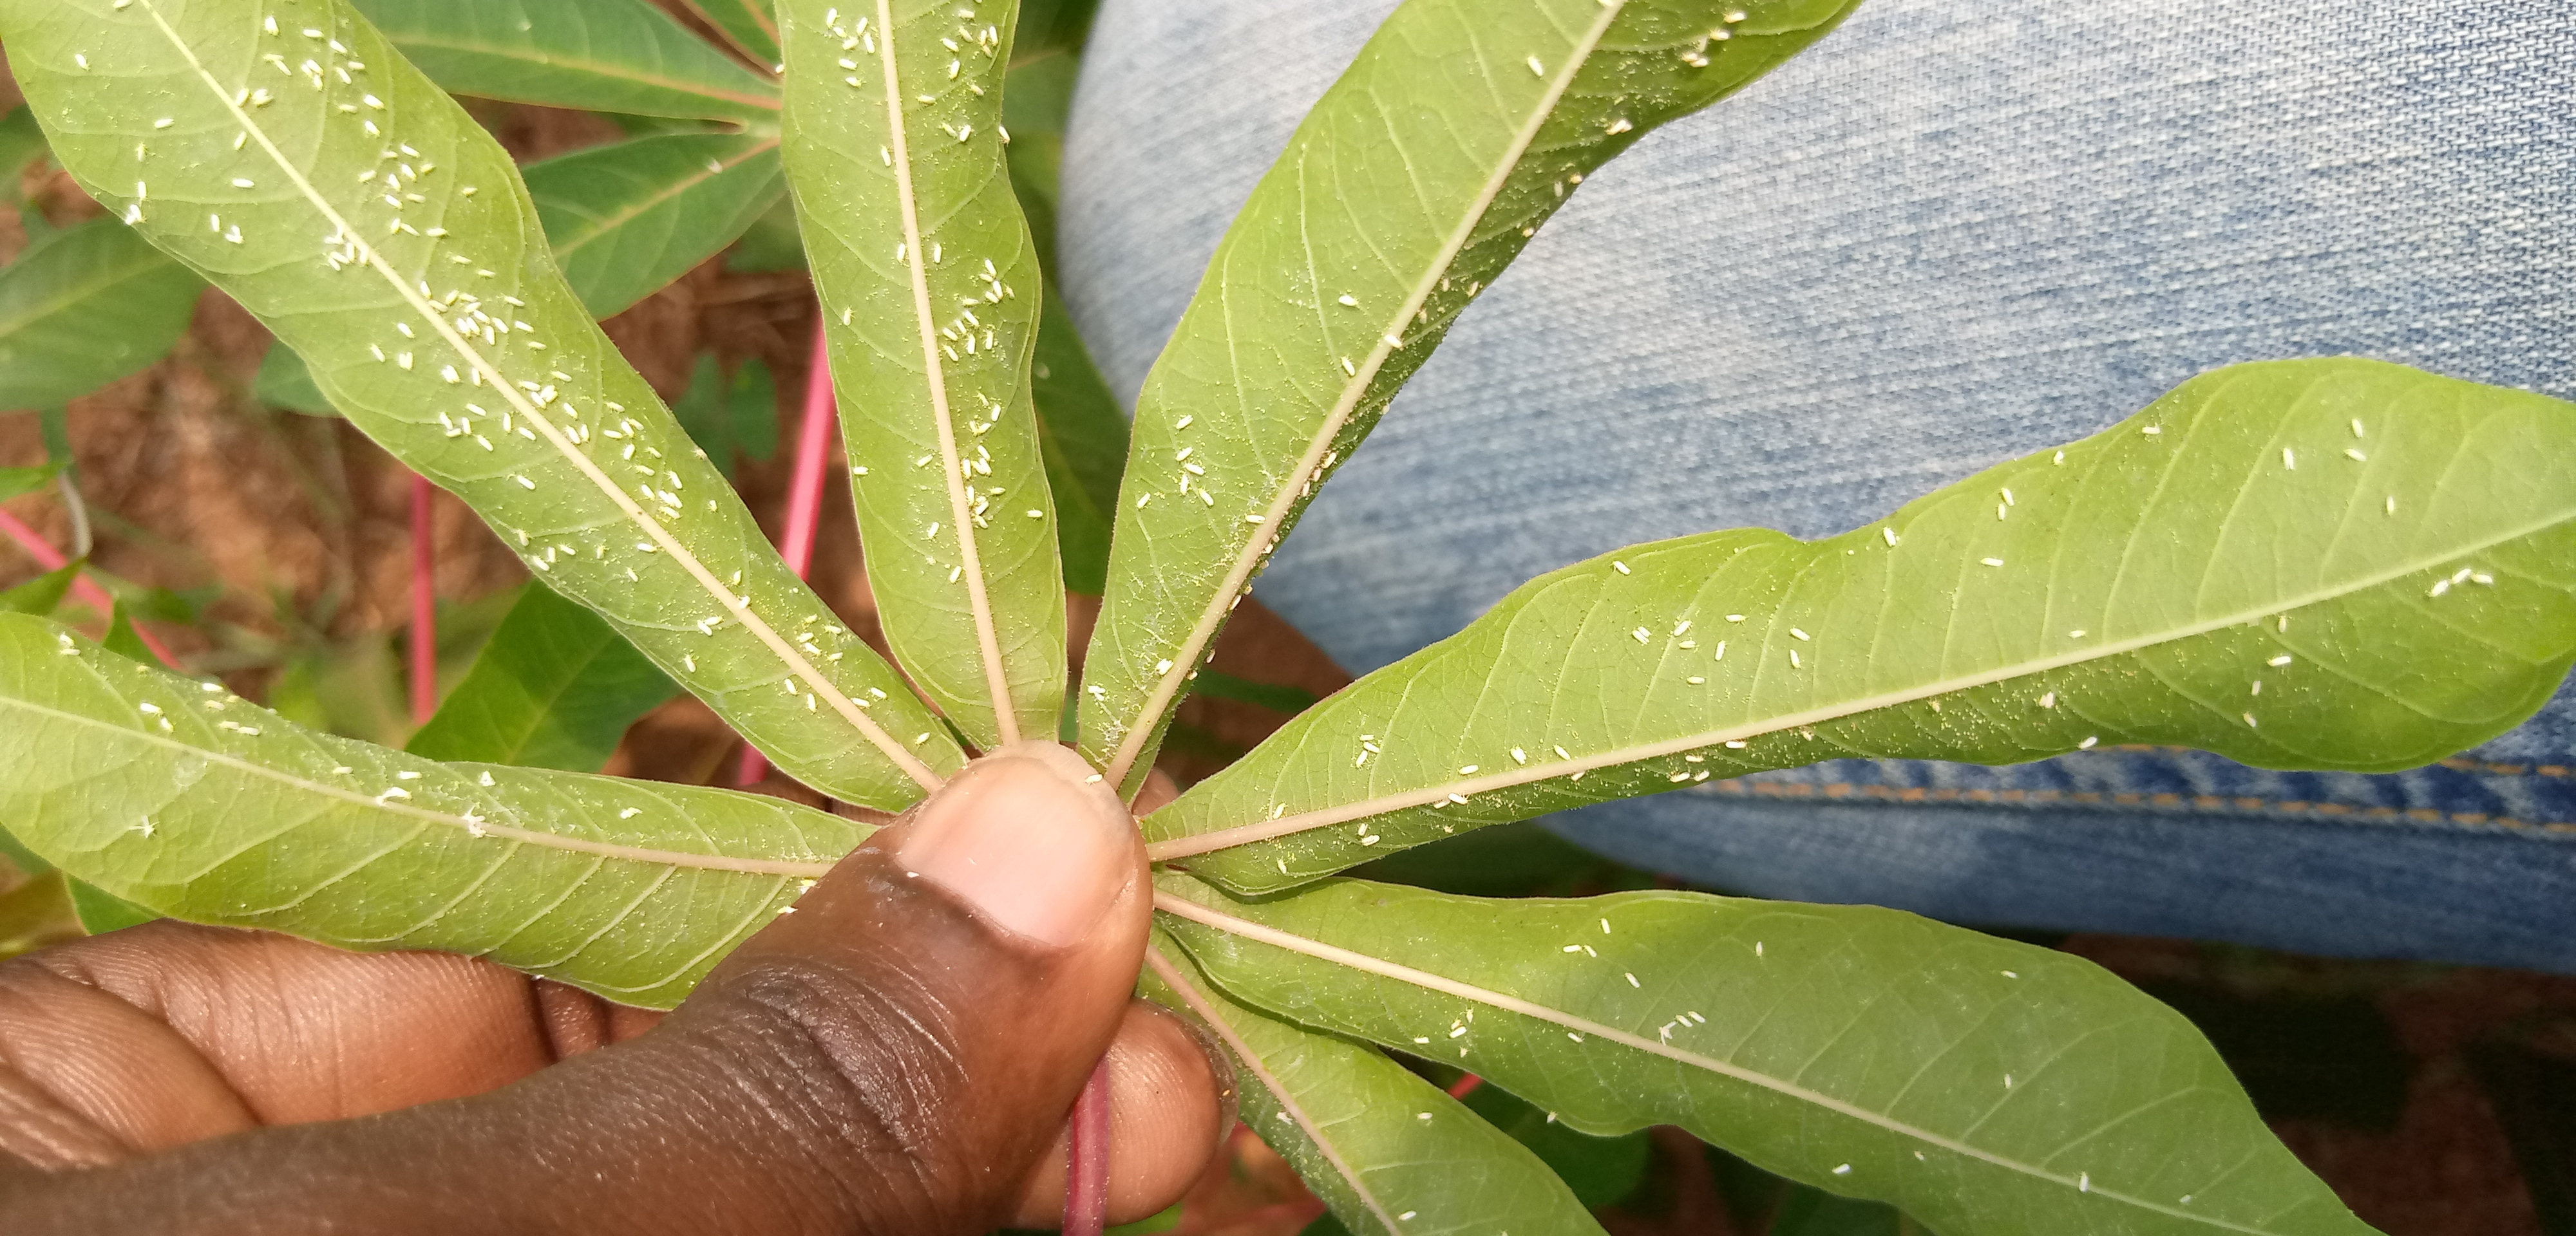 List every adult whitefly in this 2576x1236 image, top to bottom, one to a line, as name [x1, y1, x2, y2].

whitefly [953, 3, 982, 27]
whitefly [262, 7, 285, 37]
whitefly [1723, 7, 1746, 28]
whitefly [824, 10, 846, 34]
whitefly [849, 10, 870, 37]
whitefly [299, 13, 339, 44]
whitefly [987, 17, 1008, 43]
whitefly [954, 21, 978, 50]
whitefly [1705, 23, 1728, 48]
whitefly [834, 26, 860, 53]
whitefly [856, 28, 883, 56]
whitefly [972, 28, 995, 62]
whitefly [1694, 28, 1709, 59]
whitefly [932, 30, 961, 61]
whitefly [70, 36, 93, 79]
whitefly [330, 40, 352, 63]
whitefly [1677, 40, 1706, 69]
whitefly [259, 43, 290, 77]
whitefly [267, 43, 296, 73]
whitefly [290, 43, 327, 91]
whitefly [302, 47, 327, 86]
whitefly [1523, 48, 1547, 76]
whitefly [345, 50, 371, 74]
whitefly [837, 54, 858, 75]
whitefly [942, 59, 965, 80]
whitefly [332, 61, 358, 88]
whitefly [960, 74, 990, 102]
whitefly [838, 75, 863, 91]
whitefly [235, 80, 255, 109]
whitefly [252, 87, 276, 116]
whitefly [907, 89, 934, 109]
whitefly [362, 93, 392, 113]
whitefly [150, 109, 179, 139]
whitefly [355, 109, 384, 144]
whitefly [949, 109, 980, 150]
whitefly [1600, 110, 1638, 142]
whitefly [930, 115, 967, 149]
whitefly [990, 116, 1020, 143]
whitefly [225, 124, 252, 153]
whitefly [877, 131, 904, 167]
whitefly [129, 136, 153, 165]
whitefly [399, 136, 422, 162]
whitefly [376, 140, 406, 166]
whitefly [356, 156, 384, 194]
whitefly [417, 156, 444, 174]
whitefly [383, 162, 404, 198]
whitefly [1567, 163, 1587, 186]
whitefly [398, 164, 422, 187]
whitefly [227, 169, 266, 201]
whitefly [137, 170, 157, 203]
whitefly [1555, 174, 1568, 203]
whitefly [458, 179, 486, 203]
whitefly [402, 190, 428, 213]
whitefly [372, 192, 406, 220]
whitefly [119, 198, 150, 229]
whitefly [388, 209, 428, 242]
whitefly [196, 212, 227, 239]
whitefly [222, 214, 247, 248]
whitefly [425, 216, 460, 240]
whitefly [1511, 218, 1537, 248]
whitefly [343, 222, 371, 279]
whitefly [321, 223, 351, 250]
whitefly [893, 233, 913, 266]
whitefly [931, 236, 954, 268]
whitefly [319, 240, 348, 274]
whitefly [448, 245, 478, 270]
whitefly [973, 253, 1003, 286]
whitefly [468, 261, 506, 286]
whitefly [1465, 270, 1479, 302]
whitefly [992, 273, 1025, 302]
whitefly [1328, 277, 1363, 312]
whitefly [417, 279, 439, 301]
whitefly [976, 279, 1006, 306]
whitefly [439, 280, 471, 310]
whitefly [499, 286, 531, 312]
whitefly [956, 286, 982, 315]
whitefly [466, 289, 498, 319]
whitefly [838, 304, 864, 328]
whitefly [953, 308, 969, 333]
whitefly [963, 308, 986, 330]
whitefly [453, 310, 485, 335]
whitefly [495, 310, 516, 342]
whitefly [506, 312, 538, 337]
whitefly [386, 316, 433, 339]
whitefly [938, 319, 956, 348]
whitefly [477, 323, 505, 348]
whitefly [516, 329, 551, 352]
whitefly [986, 329, 1005, 356]
whitefly [1379, 329, 1404, 350]
whitefly [963, 332, 980, 358]
whitefly [938, 337, 969, 372]
whitefly [370, 341, 396, 371]
whitefly [395, 345, 417, 373]
whitefly [1336, 350, 1359, 375]
whitefly [435, 351, 461, 388]
whitefly [551, 358, 580, 382]
whitefly [520, 366, 547, 399]
whitefly [467, 369, 491, 389]
whitefly [528, 373, 562, 409]
whitefly [972, 384, 995, 412]
whitefly [603, 389, 632, 412]
whitefly [551, 393, 582, 422]
whitefly [985, 393, 1006, 425]
whitefly [426, 404, 474, 445]
whitefly [465, 404, 498, 426]
whitefly [494, 405, 524, 436]
whitefly [2340, 406, 2372, 440]
whitefly [1175, 412, 1198, 429]
whitefly [612, 413, 647, 445]
whitefly [511, 415, 542, 447]
whitefly [2135, 415, 2167, 440]
whitefly [558, 419, 595, 454]
whitefly [963, 420, 992, 440]
whitefly [463, 427, 489, 451]
whitefly [600, 427, 634, 448]
whitefly [969, 438, 990, 462]
whitefly [617, 440, 649, 465]
whitefly [644, 440, 671, 465]
whitefly [2277, 440, 2302, 478]
whitefly [1172, 441, 1200, 465]
whitefly [694, 444, 717, 462]
whitefly [963, 445, 993, 481]
whitefly [2342, 445, 2373, 468]
whitefly [1315, 446, 1344, 471]
whitefly [916, 448, 940, 472]
whitefly [2048, 449, 2072, 473]
whitefly [1182, 454, 1208, 480]
whitefly [634, 455, 663, 485]
whitefly [954, 456, 978, 485]
whitefly [842, 459, 873, 485]
whitefly [663, 462, 687, 492]
whitefly [1305, 462, 1329, 492]
whitefly [508, 465, 547, 495]
whitefly [1171, 473, 1195, 503]
whitefly [2000, 475, 2028, 505]
whitefly [1301, 478, 1315, 500]
whitefly [985, 479, 1009, 503]
whitefly [1195, 479, 1220, 512]
whitefly [641, 480, 665, 499]
whitefly [657, 481, 692, 512]
whitefly [959, 486, 978, 508]
whitefly [1131, 486, 1157, 514]
whitefly [703, 488, 728, 515]
whitefly [2382, 488, 2401, 514]
whitefly [1022, 492, 1045, 522]
whitefly [966, 495, 993, 531]
whitefly [1991, 496, 2018, 518]
whitefly [658, 500, 686, 525]
whitefly [1241, 505, 1265, 530]
whitefly [1873, 518, 1904, 557]
whitefly [917, 518, 943, 549]
whitefly [504, 521, 542, 550]
whitefly [554, 532, 582, 561]
whitefly [596, 532, 618, 568]
whitefly [535, 538, 562, 571]
whitefly [629, 538, 674, 564]
whitefly [520, 542, 545, 578]
whitefly [1974, 552, 2007, 574]
whitefly [1605, 554, 1651, 588]
whitefly [2443, 556, 2470, 590]
whitefly [717, 557, 755, 582]
whitefly [621, 559, 643, 582]
whitefly [947, 562, 966, 584]
whitefly [2470, 564, 2496, 589]
whitefly [2420, 569, 2448, 608]
whitefly [1244, 572, 1264, 599]
whitefly [735, 585, 762, 615]
whitefly [1224, 589, 1242, 617]
whitefly [697, 602, 731, 628]
whitefly [1720, 604, 1748, 630]
whitefly [799, 606, 824, 628]
whitefly [1671, 608, 1699, 634]
whitefly [2274, 611, 2296, 638]
whitefly [684, 612, 730, 647]
whitefly [822, 615, 850, 639]
whitefly [1623, 615, 1658, 647]
whitefly [2062, 618, 2089, 644]
whitefly [1629, 619, 1657, 648]
whitefly [791, 621, 819, 651]
whitefly [1785, 623, 1815, 645]
whitefly [1676, 626, 1698, 651]
whitefly [53, 628, 87, 666]
whitefly [677, 633, 711, 677]
whitefly [1709, 637, 1736, 665]
whitefly [1201, 641, 1218, 664]
whitefly [52, 642, 95, 669]
whitefly [820, 644, 850, 668]
whitefly [2260, 646, 2296, 675]
whitefly [1782, 648, 1810, 669]
whitefly [1150, 652, 1175, 677]
whitefly [1684, 669, 1713, 692]
whitefly [2244, 669, 2274, 704]
whitefly [1184, 671, 1199, 684]
whitefly [866, 673, 896, 700]
whitefly [773, 673, 806, 695]
whitefly [1085, 674, 1109, 705]
whitefly [198, 675, 229, 697]
whitefly [796, 687, 824, 715]
whitefly [2036, 687, 2063, 711]
whitefly [843, 692, 871, 711]
whitefly [196, 694, 232, 715]
whitefly [135, 697, 167, 718]
whitefly [2235, 702, 2266, 733]
whitefly [152, 711, 184, 736]
whitefly [203, 711, 238, 734]
whitefly [225, 715, 258, 737]
whitefly [911, 724, 933, 750]
whitefly [1707, 726, 1757, 758]
whitefly [1789, 727, 1821, 748]
whitefly [2068, 729, 2096, 753]
whitefly [1501, 736, 1534, 770]
whitefly [1549, 736, 1570, 758]
whitefly [1683, 748, 1710, 770]
whitefly [1455, 757, 1481, 778]
whitefly [328, 758, 355, 782]
whitefly [393, 762, 425, 787]
whitefly [1081, 762, 1105, 792]
whitefly [1669, 763, 1690, 794]
whitefly [1566, 764, 1593, 788]
whitefly [1686, 767, 1714, 790]
whitefly [469, 770, 493, 794]
whitefly [383, 784, 413, 808]
whitefly [1434, 785, 1463, 814]
whitefly [1446, 789, 1473, 809]
whitefly [617, 792, 641, 823]
whitefly [1267, 794, 1295, 821]
whitefly [1356, 818, 1374, 837]
whitefly [1357, 831, 1377, 848]
whitefly [1271, 852, 1294, 880]
whitefly [1596, 900, 1625, 939]
whitefly [1748, 922, 1774, 960]
whitefly [1577, 933, 1600, 961]
whitefly [1557, 937, 1584, 959]
whitefly [1987, 955, 2031, 984]
whitefly [1620, 960, 1654, 993]
whitefly [1463, 991, 1484, 1025]
whitefly [1681, 1002, 1707, 1024]
whitefly [1667, 1009, 1697, 1031]
whitefly [1439, 1011, 1473, 1042]
whitefly [1557, 1020, 1586, 1046]
whitefly [1643, 1022, 1678, 1046]
whitefly [1406, 1027, 1433, 1053]
whitefly [1995, 1066, 2016, 1096]
whitefly [1414, 1097, 1445, 1127]
whitefly [1272, 1098, 1298, 1123]
whitefly [1539, 1100, 1561, 1128]
whitefly [1903, 1133, 1927, 1166]
whitefly [2067, 1156, 2096, 1201]
whitefly [1821, 1157, 1851, 1181]
whitefly [2177, 1182, 2199, 1204]
whitefly [1384, 1194, 1433, 1220]